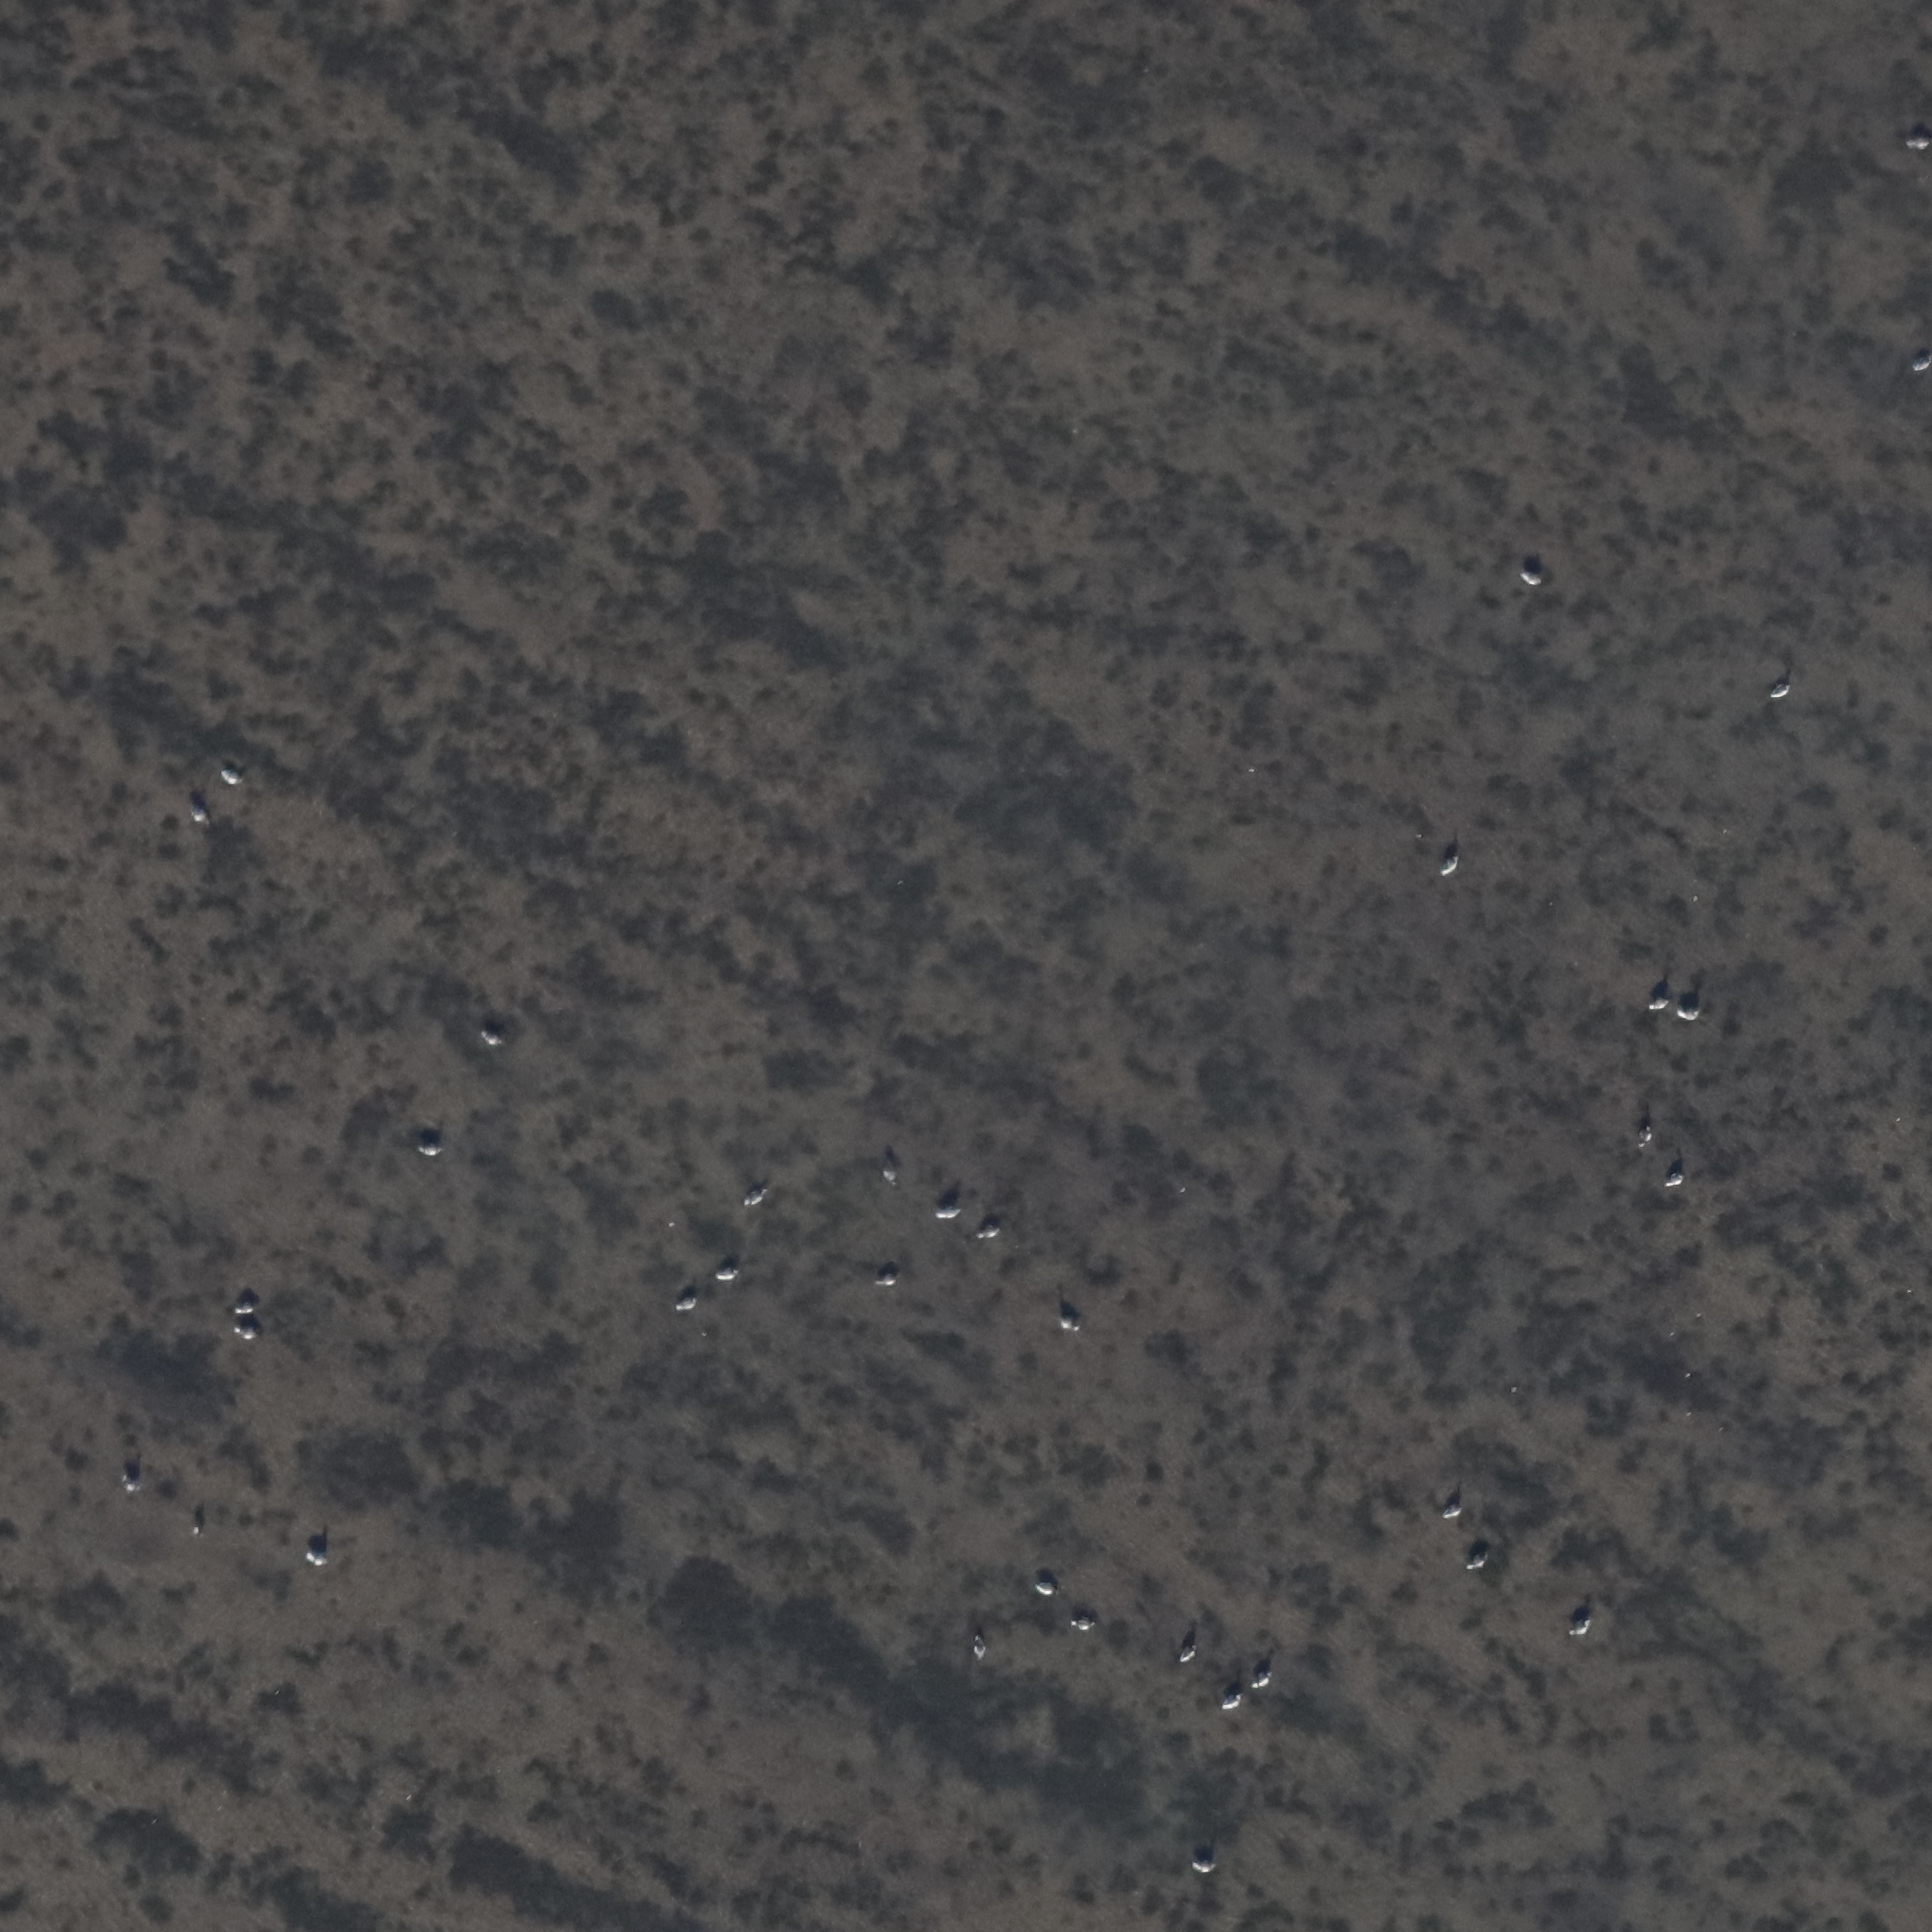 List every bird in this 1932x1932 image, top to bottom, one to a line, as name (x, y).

brant (1919, 140)
brant (1923, 363)
brant (1530, 577)
brant (1780, 690)
brant (232, 776)
brant (200, 815)
brant (1446, 869)
brant (1660, 1003)
brant (1688, 1014)
brant (490, 1038)
brant (1644, 1135)
brant (431, 1149)
brant (890, 1175)
brant (1675, 1178)
brant (755, 1196)
brant (948, 1213)
brant (990, 1230)
brant (727, 1272)
brant (887, 1278)
brant (686, 1303)
brant (244, 1309)
brant (1071, 1323)
brant (245, 1331)
brant (132, 1486)
brant (1453, 1510)
brant (198, 1524)
brant (317, 1557)
brant (1477, 1561)
brant (1046, 1588)
brant (1083, 1624)
brant (1579, 1626)
brant (979, 1648)
brant (1187, 1652)
brant (1262, 1678)
brant (1231, 1700)
brant (1203, 1865)